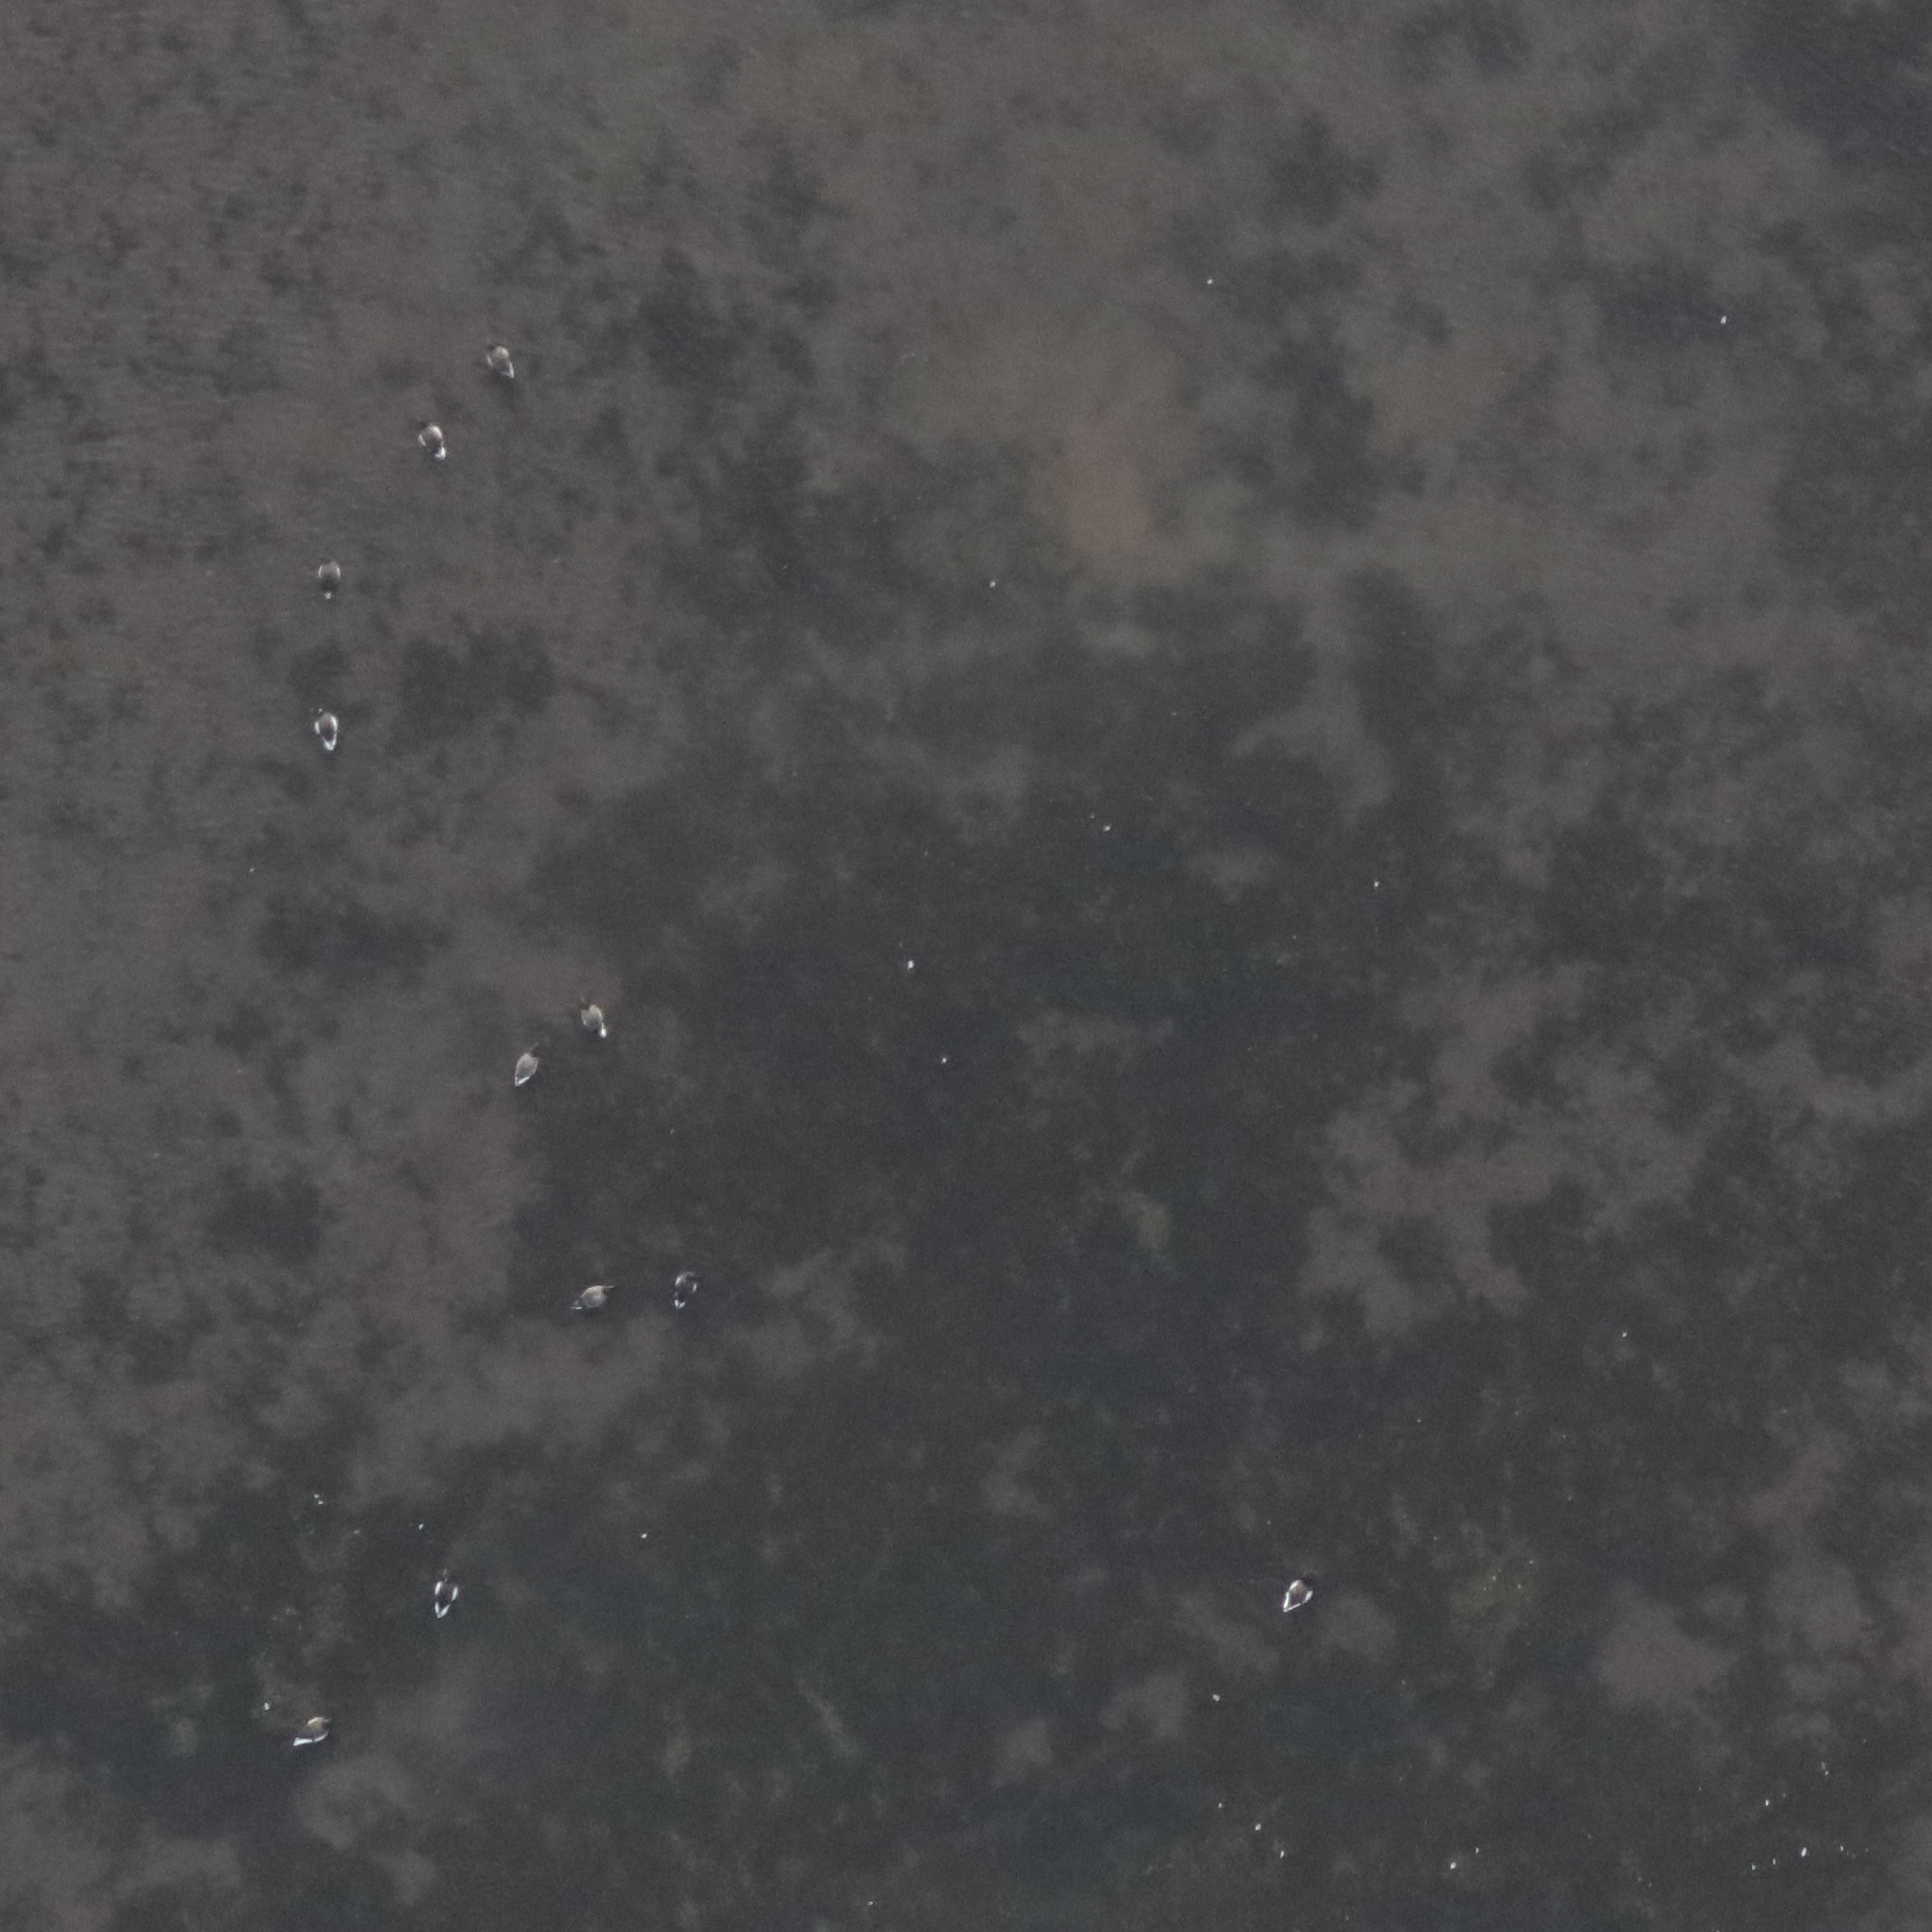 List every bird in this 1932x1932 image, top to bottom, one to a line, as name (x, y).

brant (499, 362)
brant (431, 439)
brant (329, 575)
brant (326, 729)
brant (594, 1020)
brant (526, 1067)
brant (683, 1285)
brant (593, 1296)
brant (444, 1591)
brant (1298, 1591)
brant (313, 1728)